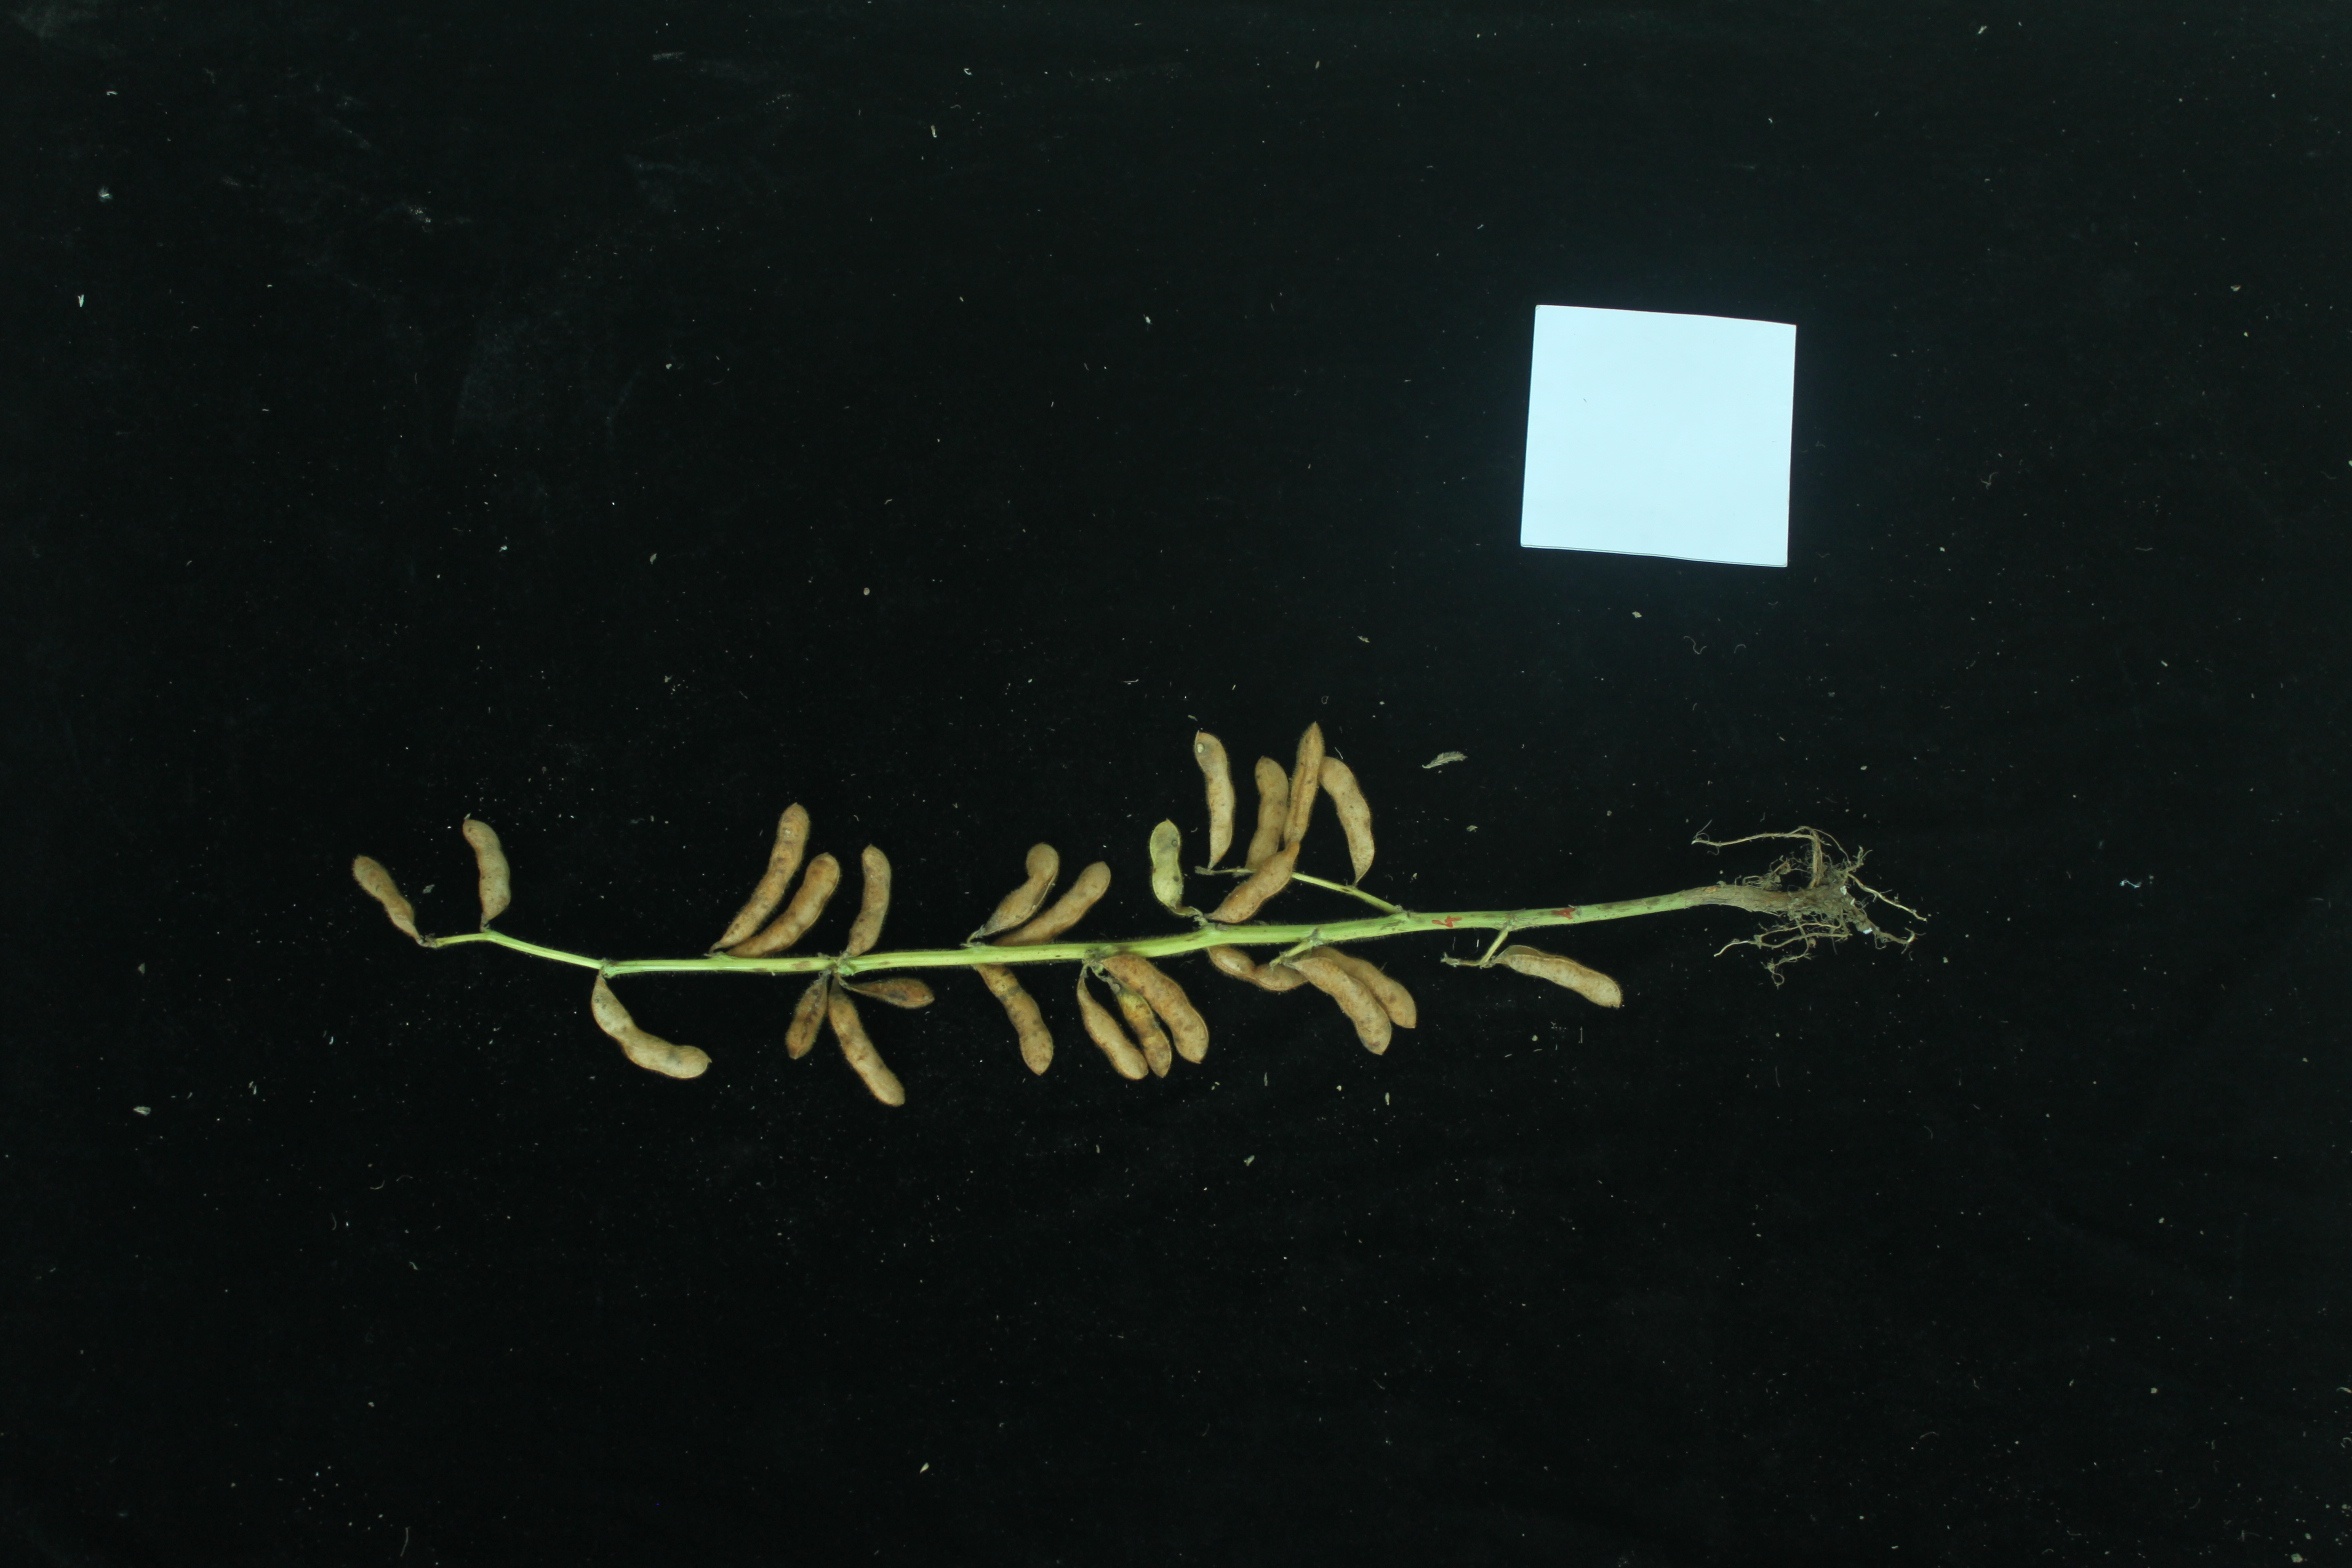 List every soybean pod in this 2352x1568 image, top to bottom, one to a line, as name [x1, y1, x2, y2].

soybean pod [1283, 723, 1323, 850]
soybean pod [1195, 735, 1235, 869]
soybean pod [1320, 758, 1373, 883]
soybean pod [1246, 760, 1286, 867]
soybean pod [717, 805, 808, 946]
soybean pod [463, 821, 509, 924]
soybean pod [1148, 822, 1182, 912]
soybean pod [1209, 845, 1298, 921]
soybean pod [972, 846, 1058, 938]
soybean pod [846, 847, 890, 955]
soybean pod [728, 854, 841, 958]
soybean pod [354, 858, 418, 941]
soybean pod [994, 866, 1109, 948]
soybean pod [1294, 947, 1417, 1029]
soybean pod [1491, 947, 1622, 1006]
soybean pod [1207, 949, 1305, 991]
soybean pod [1091, 955, 1207, 1065]
soybean pod [1288, 962, 1391, 1055]
soybean pod [973, 966, 1052, 1076]
soybean pod [1077, 972, 1147, 1081]
soybean pod [786, 973, 827, 1058]
soybean pod [592, 975, 709, 1078]
soybean pod [836, 978, 934, 1006]
soybean pod [1106, 982, 1171, 1078]
soybean pod [829, 985, 902, 1106]